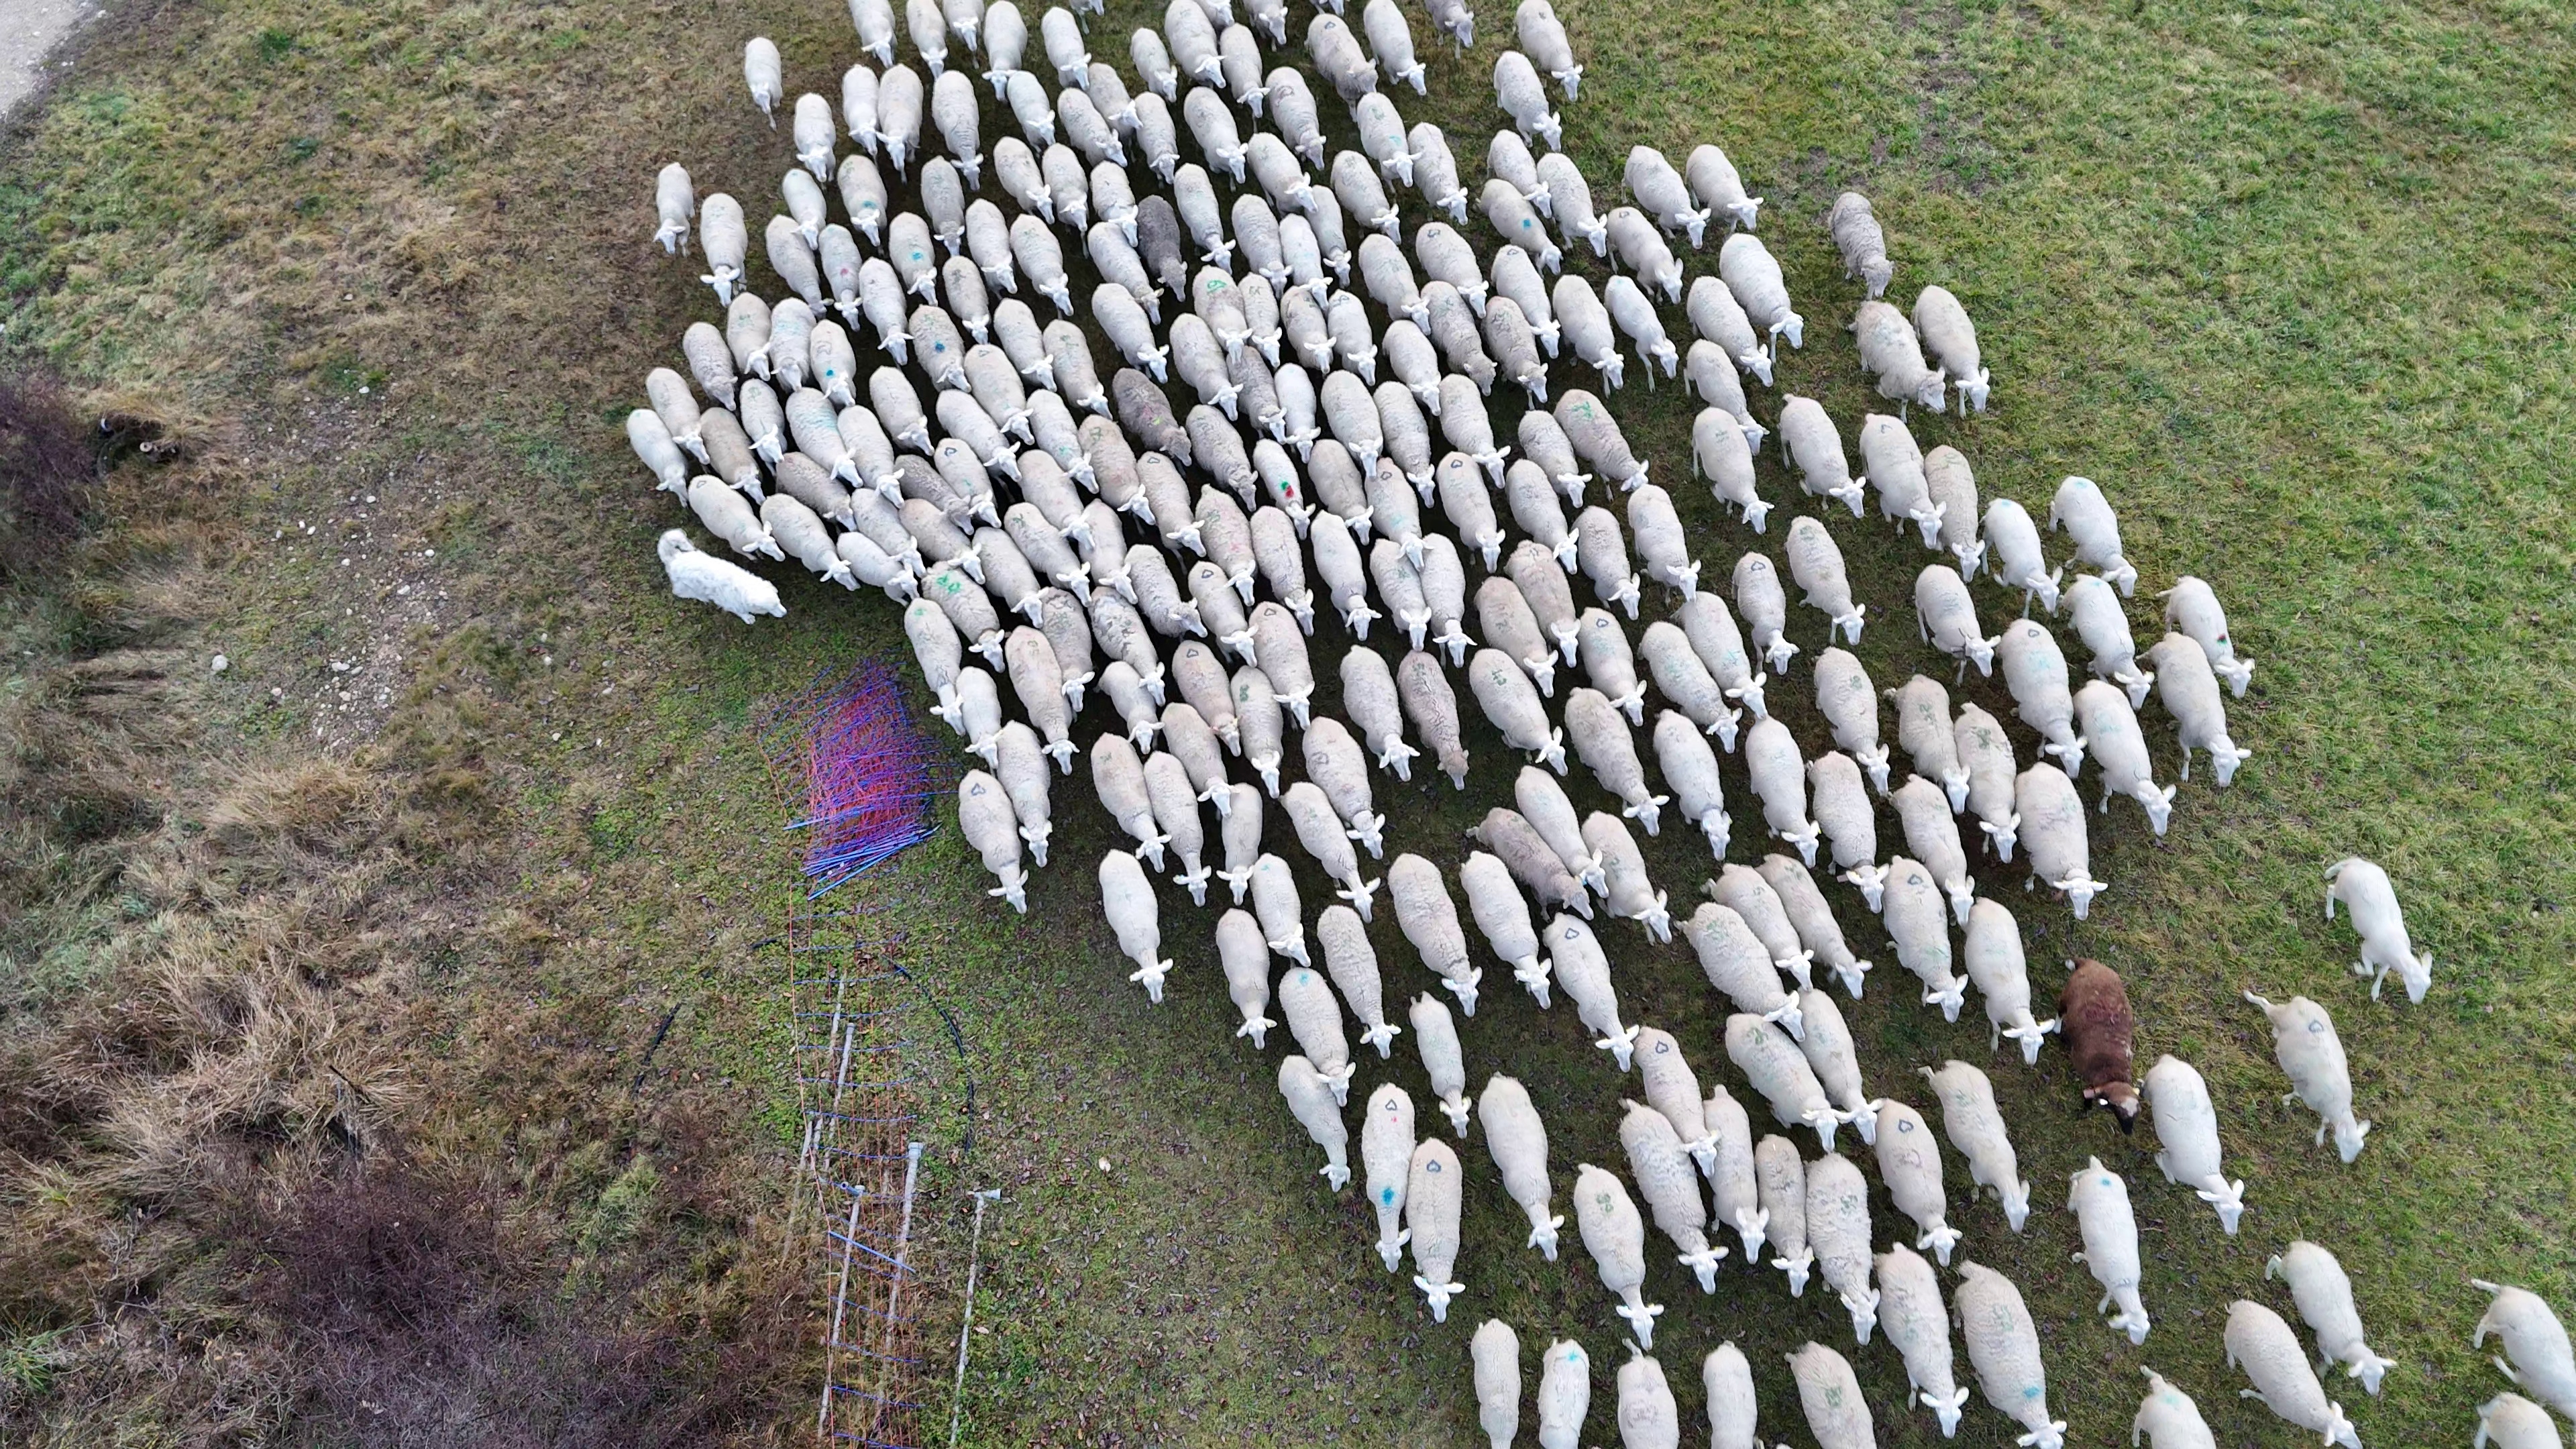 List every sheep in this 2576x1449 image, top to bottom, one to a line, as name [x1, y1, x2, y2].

sheep [847, 0, 899, 69]
sheep [904, 0, 949, 77]
sheep [940, 0, 983, 69]
sheep [980, 0, 1031, 102]
sheep [1066, 0, 1105, 34]
sheep [1160, 0, 1225, 95]
sheep [1181, 0, 1236, 35]
sheep [1234, 0, 1287, 52]
sheep [1360, 0, 1428, 96]
sheep [1426, 0, 1474, 59]
sheep [1514, 0, 1582, 103]
sheep [1039, 8, 1092, 91]
sheep [1304, 14, 1380, 103]
sheep [1216, 23, 1266, 122]
sheep [1129, 28, 1177, 103]
sheep [744, 37, 788, 127]
sheep [1491, 51, 1563, 154]
sheep [1085, 63, 1138, 143]
sheep [841, 64, 884, 158]
sheep [876, 65, 926, 184]
sheep [1262, 67, 1328, 174]
sheep [929, 71, 985, 193]
sheep [1005, 72, 1056, 155]
sheep [1055, 87, 1127, 170]
sheep [1182, 87, 1247, 188]
sheep [1130, 91, 1179, 187]
sheep [794, 92, 842, 187]
sheep [1350, 93, 1415, 192]
sheep [1406, 122, 1468, 225]
sheep [1486, 129, 1552, 222]
sheep [1242, 132, 1314, 216]
sheep [991, 136, 1057, 228]
sheep [1684, 144, 1762, 235]
sheep [1040, 144, 1091, 238]
sheep [1622, 145, 1709, 252]
sheep [1328, 149, 1403, 244]
sheep [1536, 153, 1609, 259]
sheep [834, 154, 889, 252]
sheep [918, 155, 968, 257]
sheep [1087, 161, 1140, 252]
sheep [650, 162, 698, 261]
sheep [1171, 164, 1235, 272]
sheep [779, 168, 828, 253]
sheep [1477, 178, 1564, 278]
sheep [1303, 178, 1352, 286]
sheep [1827, 193, 1896, 300]
sheep [697, 193, 749, 307]
sheep [1230, 193, 1290, 295]
sheep [1137, 195, 1190, 305]
sheep [963, 198, 1017, 299]
sheep [1601, 206, 1685, 306]
sheep [887, 212, 942, 307]
sheep [1278, 213, 1331, 316]
sheep [765, 213, 826, 320]
sheep [1007, 214, 1075, 319]
sheep [1413, 221, 1489, 321]
sheep [1085, 221, 1164, 325]
sheep [817, 224, 864, 334]
sheep [1357, 234, 1433, 338]
sheep [1719, 235, 1806, 352]
sheep [1490, 244, 1562, 361]
sheep [855, 257, 912, 368]
sheep [940, 258, 994, 347]
sheep [1189, 259, 1251, 361]
sheep [1237, 268, 1285, 372]
sheep [1602, 275, 1680, 386]
sheep [1550, 275, 1627, 391]
sheep [1684, 276, 1774, 387]
sheep [1422, 281, 1498, 398]
sheep [1090, 284, 1171, 387]
sheep [1914, 285, 1991, 415]
sheep [1279, 287, 1335, 380]
sheep [1325, 290, 1380, 391]
sheep [724, 293, 773, 382]
sheep [1481, 297, 1551, 407]
sheep [766, 297, 816, 394]
sheep [991, 298, 1054, 393]
sheep [1850, 301, 1949, 416]
sheep [906, 305, 970, 395]
sheep [1167, 314, 1242, 427]
sheep [807, 319, 859, 410]
sheep [1041, 320, 1113, 423]
sheep [1381, 321, 1444, 419]
sheep [683, 322, 738, 412]
sheep [1682, 340, 1769, 454]
sheep [963, 345, 1035, 447]
sheep [1226, 346, 1289, 447]
sheep [1273, 364, 1321, 463]
sheep [867, 366, 935, 460]
sheep [644, 368, 709, 469]
sheep [1111, 367, 1194, 473]
sheep [1319, 370, 1384, 482]
sheep [1438, 374, 1511, 492]
sheep [736, 379, 790, 467]
sheep [1373, 381, 1437, 509]
sheep [785, 387, 862, 487]
sheep [937, 389, 1022, 488]
sheep [1024, 389, 1097, 497]
sheep [1557, 390, 1650, 495]
sheep [1777, 393, 1868, 520]
sheep [1185, 404, 1259, 515]
sheep [837, 405, 904, 509]
sheep [1690, 407, 1775, 535]
sheep [699, 407, 769, 511]
sheep [623, 409, 690, 509]
sheep [1517, 411, 1594, 509]
sheep [1858, 413, 1946, 550]
sheep [1078, 416, 1157, 525]
sheep [934, 438, 1001, 531]
sheep [1249, 438, 1310, 540]
sheep [1306, 439, 1372, 548]
sheep [1924, 444, 1989, 582]
sheep [1018, 449, 1089, 547]
sheep [1435, 451, 1508, 573]
sheep [774, 452, 859, 533]
sheep [1134, 452, 1206, 560]
sheep [892, 455, 976, 535]
sheep [1363, 457, 1426, 574]
sheep [1504, 459, 1580, 577]
sheep [688, 475, 784, 561]
sheep [2048, 475, 2140, 598]
sheep [1194, 484, 1258, 610]
sheep [1625, 484, 1704, 603]
sheep [851, 487, 926, 581]
sheep [761, 493, 857, 591]
sheep [1002, 496, 1092, 609]
sheep [1075, 495, 1135, 605]
sheep [900, 498, 986, 584]
sheep [1981, 498, 2064, 617]
sheep [1248, 506, 1319, 637]
sheep [1570, 506, 1643, 622]
sheep [1309, 509, 1384, 641]
sheep [1784, 515, 1865, 646]
sheep [973, 526, 1045, 630]
sheep [836, 532, 920, 605]
sheep [1419, 534, 1473, 668]
sheep [1367, 538, 1431, 653]
sheep [1506, 540, 1581, 670]
sheep [1122, 544, 1208, 642]
sheep [1731, 551, 1801, 677]
sheep [922, 560, 1008, 674]
sheep [1189, 560, 1258, 668]
sheep [1913, 564, 1999, 681]
sheep [2062, 574, 2155, 710]
sheep [2159, 575, 2257, 700]
sheep [1472, 577, 1560, 699]
sheep [1090, 585, 1164, 708]
sheep [1037, 586, 1097, 714]
sheep [1677, 591, 1769, 720]
sheep [902, 599, 967, 735]
sheep [1248, 601, 1316, 733]
sheep [1574, 602, 1648, 729]
sheep [1998, 619, 2088, 778]
sheep [1638, 622, 1742, 752]
sheep [1004, 625, 1082, 776]
sheep [2148, 632, 2252, 787]
sheep [1171, 640, 1241, 757]
sheep [1340, 645, 1420, 781]
sheep [1396, 647, 1472, 791]
sheep [1467, 648, 1568, 777]
sheep [1812, 648, 1890, 801]
sheep [1095, 662, 1163, 754]
sheep [1230, 665, 1287, 800]
sheep [955, 666, 1006, 769]
sheep [1888, 675, 1971, 813]
sheep [2073, 679, 2176, 838]
sheep [1563, 688, 1669, 838]
sheep [1953, 702, 2026, 864]
sheep [1159, 703, 1235, 822]
sheep [1651, 709, 1733, 861]
sheep [1303, 716, 1389, 861]
sheep [1743, 717, 1823, 870]
sheep [995, 719, 1052, 867]
sheep [1088, 733, 1172, 875]
sheep [1142, 751, 1215, 907]
sheep [1808, 751, 1888, 915]
sheep [2013, 760, 2109, 922]
sheep [1513, 766, 1608, 901]
sheep [956, 770, 1034, 916]
sheep [1891, 774, 1979, 931]
sheep [1219, 781, 1266, 906]
sheep [1281, 782, 1380, 925]
sheep [1583, 808, 1675, 945]
sheep [1469, 808, 1596, 924]
sheep [1098, 849, 1173, 1004]
sheep [1460, 851, 1555, 1012]
sheep [1387, 852, 1484, 1018]
sheep [1248, 853, 1311, 968]
sheep [1759, 853, 1874, 996]
sheep [1883, 855, 1969, 1022]
sheep [2321, 858, 2437, 1006]
sheep [1706, 864, 1815, 992]
sheep [1965, 896, 2055, 1066]
sheep [1683, 903, 1805, 1046]
sheep [1317, 904, 1401, 1061]
sheep [1215, 909, 1279, 1050]
sheep [1541, 910, 1638, 1074]
sheep [2061, 954, 2146, 1136]
sheep [1278, 968, 1358, 1108]
sheep [1794, 988, 1882, 1147]
sheep [2245, 989, 2372, 1165]
sheep [1407, 992, 1474, 1136]
sheep [1722, 1013, 1842, 1152]
sheep [1630, 1027, 1719, 1175]
sheep [2143, 1053, 2248, 1236]
sheep [1277, 1054, 1349, 1193]
sheep [1926, 1060, 2030, 1234]
sheep [1478, 1073, 1566, 1263]
sheep [1360, 1084, 1417, 1274]
sheep [1702, 1083, 1769, 1264]
sheep [1872, 1097, 1964, 1268]
sheep [1617, 1099, 1728, 1296]
sheep [1405, 1135, 1465, 1324]
sheep [1755, 1135, 1813, 1298]
sheep [1804, 1148, 1886, 1346]
sheep [2065, 1154, 2153, 1348]
sheep [1571, 1163, 1664, 1353]
sheep [1874, 1239, 1971, 1440]
sheep [2266, 1241, 2398, 1396]
sheep [1952, 1260, 2067, 1449]
sheep [2469, 1277, 2575, 1426]
sheep [2220, 1299, 2362, 1449]
sheep [1469, 1318, 1525, 1448]
sheep [1613, 1336, 1683, 1448]
sheep [1535, 1337, 1593, 1448]
sheep [1700, 1339, 1762, 1448]
sheep [1785, 1340, 1881, 1448]
sheep [2130, 1366, 2221, 1449]
sheep [2472, 1392, 2568, 1449]